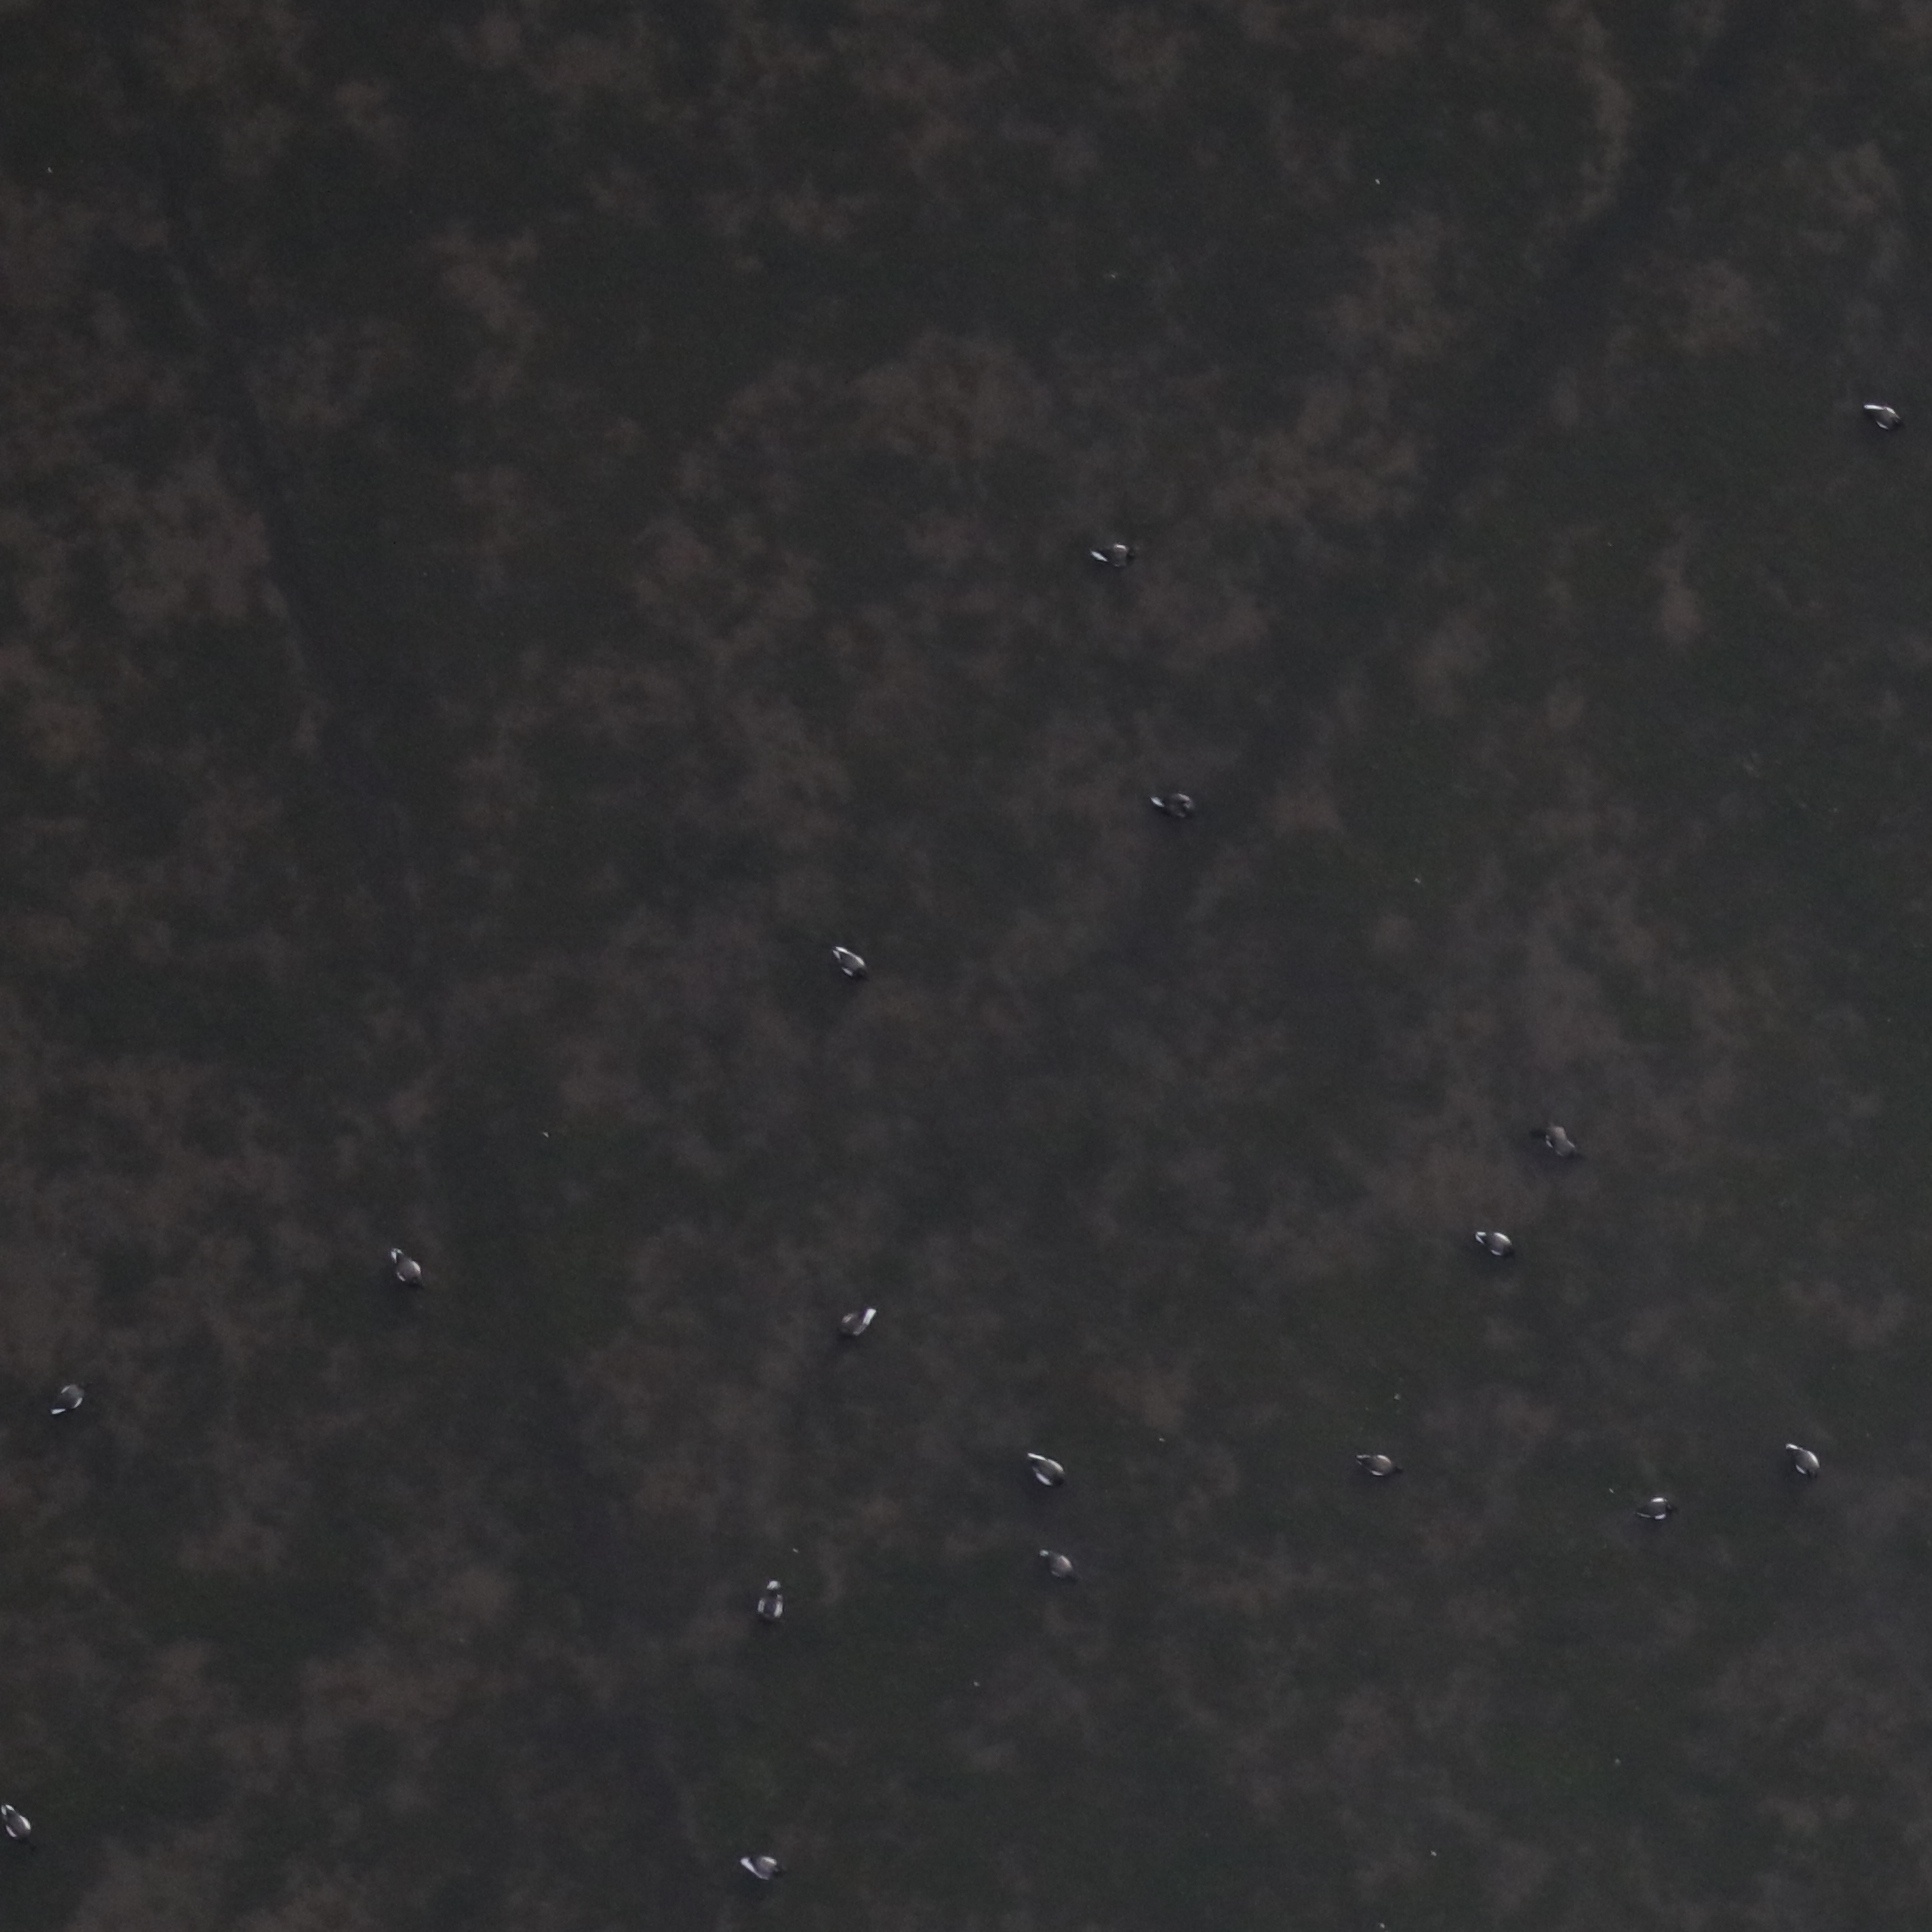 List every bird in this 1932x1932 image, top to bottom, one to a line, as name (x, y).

brant (1884, 416)
brant (1114, 555)
brant (1172, 805)
brant (851, 961)
brant (1559, 1140)
brant (1497, 1245)
brant (405, 1268)
brant (852, 1323)
brant (68, 1400)
brant (1808, 1462)
brant (1379, 1465)
brant (1048, 1470)
brant (1658, 1510)
brant (1058, 1563)
brant (771, 1604)
brant (17, 1825)
brant (762, 1868)